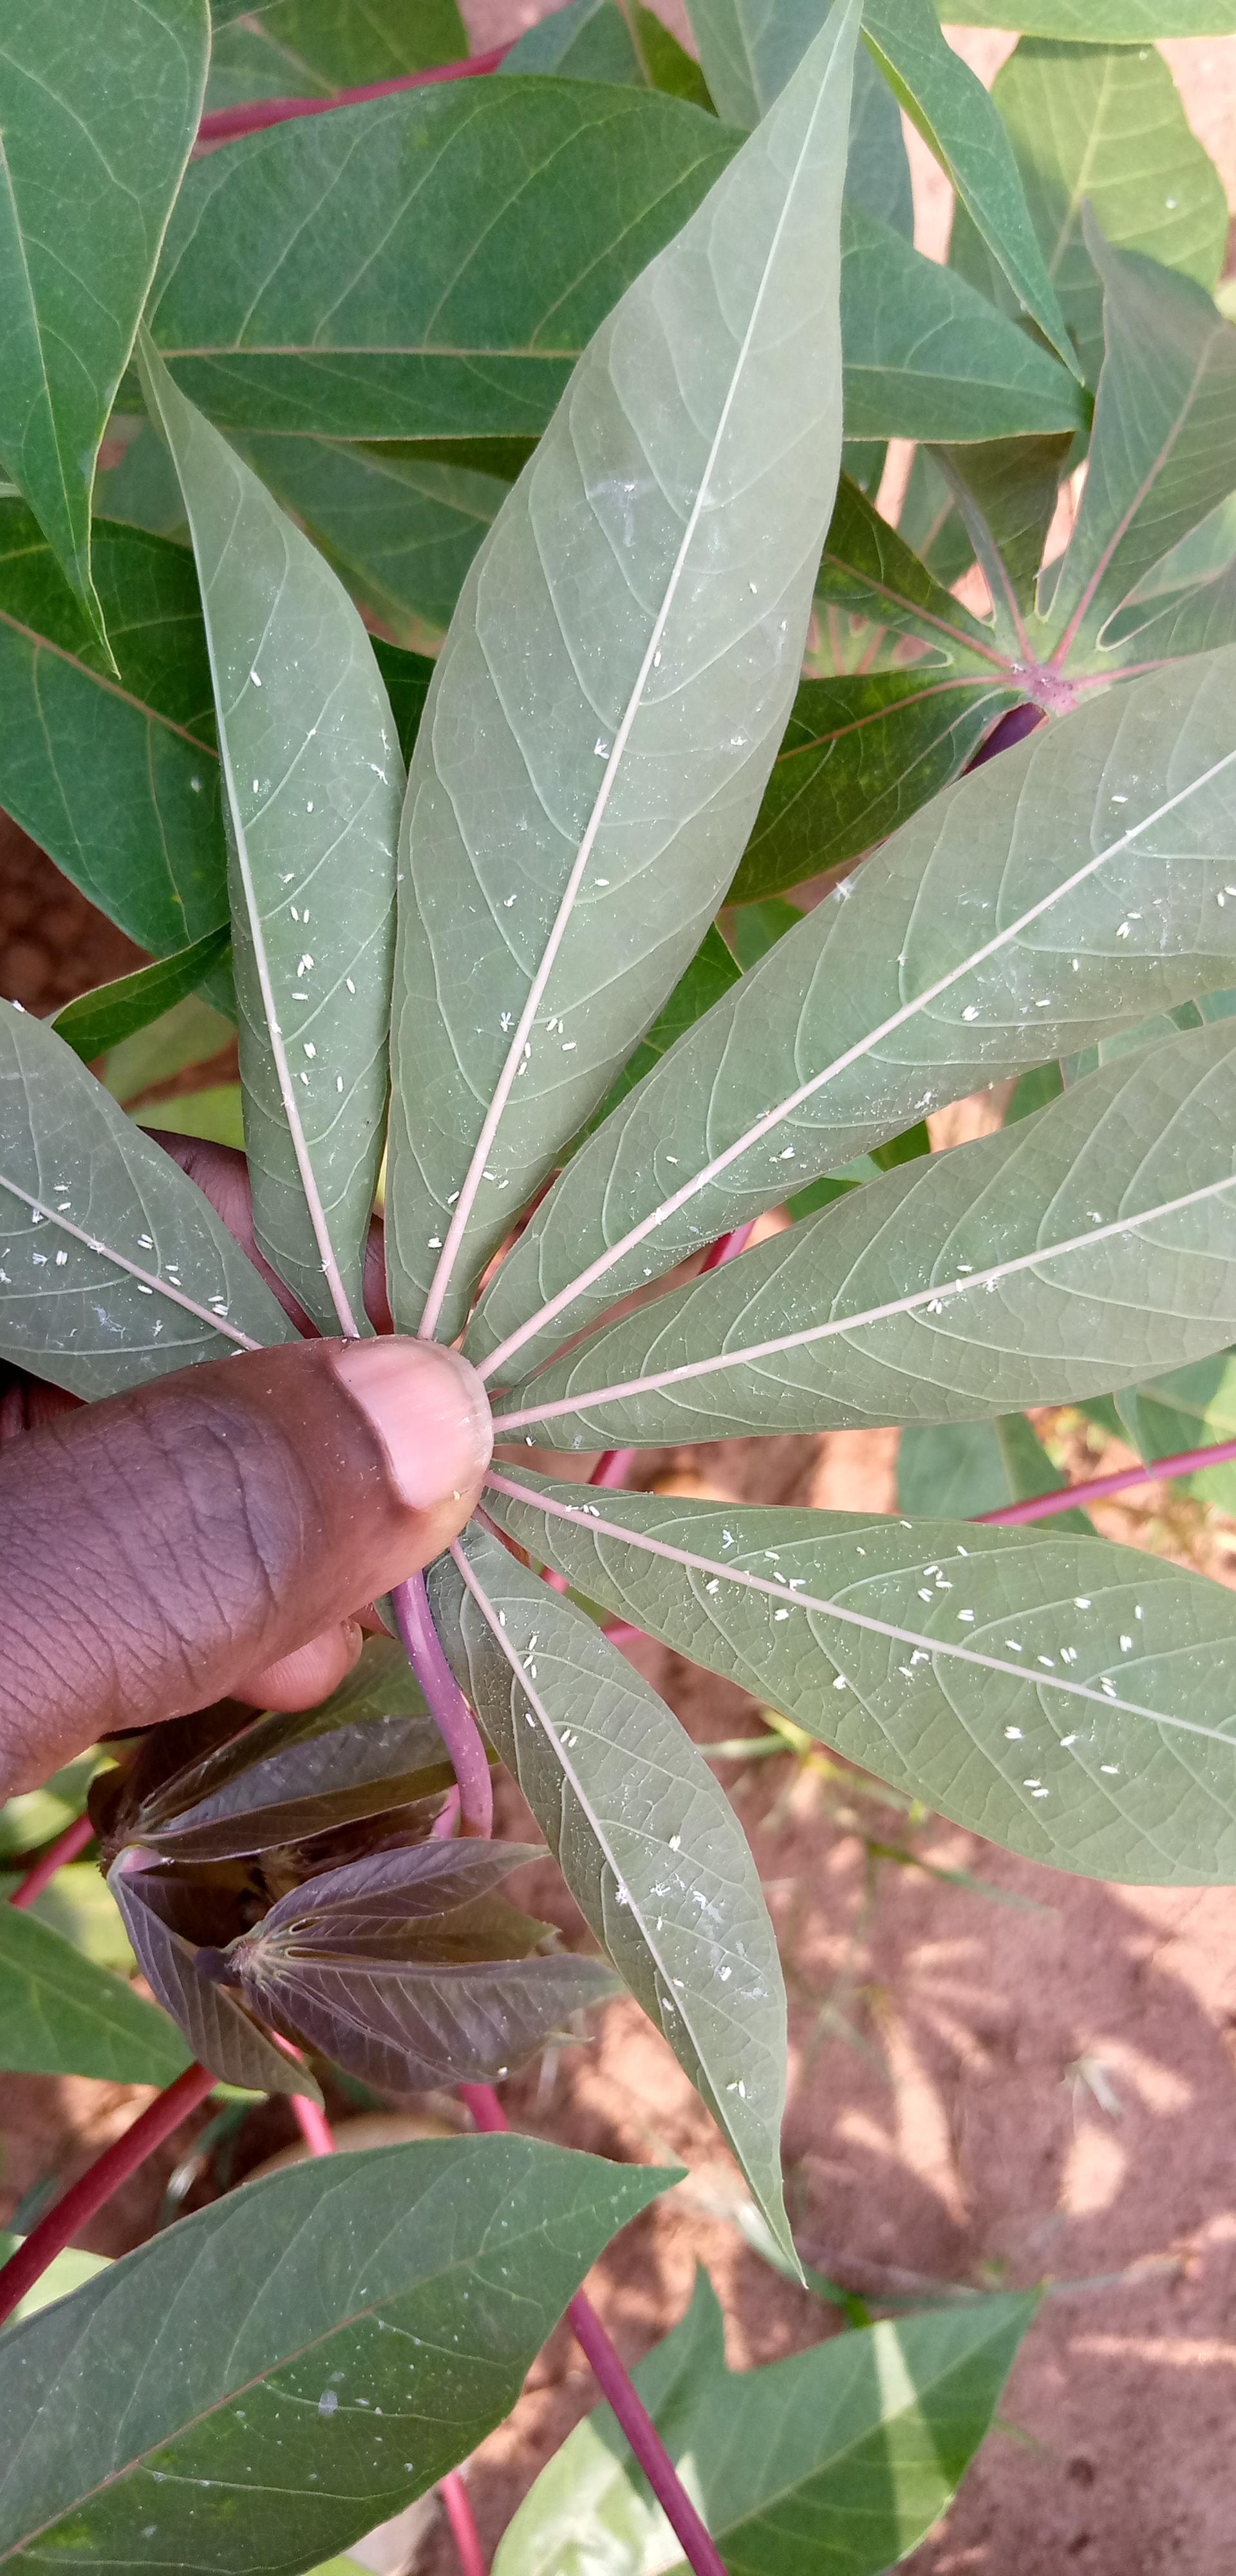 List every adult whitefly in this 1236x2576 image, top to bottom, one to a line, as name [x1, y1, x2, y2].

whitefly [747, 580, 759, 598]
whitefly [654, 647, 662, 669]
whitefly [248, 669, 263, 688]
whitefly [729, 734, 749, 750]
whitefly [594, 734, 612, 761]
whitefly [252, 777, 261, 795]
whitefly [1108, 794, 1130, 806]
whitefly [305, 802, 314, 814]
whitefly [281, 871, 295, 886]
whitefly [592, 875, 611, 889]
whitefly [1222, 885, 1236, 897]
whitefly [1215, 891, 1224, 909]
whitefly [502, 893, 520, 909]
whitefly [288, 904, 300, 923]
whitefly [301, 909, 312, 927]
whitefly [1125, 911, 1143, 922]
whitefly [1115, 920, 1131, 942]
whitefly [299, 951, 317, 972]
whitefly [1070, 956, 1082, 975]
whitefly [296, 961, 305, 981]
whitefly [345, 977, 357, 999]
whitefly [290, 990, 314, 1003]
whitefly [1032, 998, 1052, 1009]
whitefly [959, 1005, 983, 1023]
whitefly [498, 1010, 516, 1034]
whitefly [559, 1040, 581, 1052]
whitefly [302, 1041, 318, 1061]
whitefly [524, 1041, 532, 1061]
whitefly [518, 1060, 529, 1077]
whitefly [297, 1071, 311, 1088]
whitefly [335, 1074, 346, 1097]
whitefly [778, 1146, 801, 1163]
whitefly [664, 1155, 683, 1167]
whitefly [480, 1170, 497, 1182]
whitefly [496, 1177, 512, 1189]
whitefly [51, 1182, 70, 1193]
whitefly [446, 1189, 460, 1205]
whitefly [55, 1200, 75, 1213]
whitefly [30, 1208, 46, 1229]
whitefly [1085, 1209, 1103, 1226]
whitefly [139, 1233, 157, 1245]
whitefly [426, 1236, 442, 1250]
whitefly [136, 1239, 152, 1252]
whitefly [54, 1249, 62, 1271]
whitefly [61, 1250, 71, 1266]
whitefly [30, 1252, 50, 1267]
whitefly [164, 1262, 182, 1274]
whitefly [955, 1264, 975, 1275]
whitefly [167, 1275, 183, 1288]
whitefly [953, 1276, 964, 1298]
whitefly [136, 1283, 154, 1296]
whitefly [207, 1293, 226, 1302]
whitefly [926, 1298, 937, 1316]
whitefly [935, 1300, 946, 1317]
whitefly [211, 1303, 230, 1316]
whitefly [151, 1318, 165, 1340]
whitefly [523, 1434, 536, 1448]
whitefly [588, 1502, 602, 1520]
whitefly [898, 1518, 915, 1531]
whitefly [720, 1527, 737, 1550]
whitefly [955, 1542, 973, 1558]
whitefly [854, 1545, 868, 1558]
whitefly [763, 1548, 780, 1562]
whitefly [922, 1563, 940, 1577]
whitefly [786, 1577, 808, 1592]
whitefly [705, 1577, 722, 1596]
whitefly [934, 1580, 956, 1589]
whitefly [1071, 1595, 1094, 1613]
whitefly [1134, 1603, 1143, 1624]
whitefly [772, 1607, 791, 1624]
whitefly [957, 1607, 979, 1618]
whitefly [498, 1609, 508, 1630]
whitefly [954, 1613, 975, 1627]
whitefly [526, 1633, 540, 1652]
whitefly [1003, 1638, 1023, 1654]
whitefly [1067, 1643, 1080, 1663]
whitefly [1058, 1646, 1071, 1665]
whitefly [907, 1649, 934, 1665]
whitefly [1035, 1653, 1055, 1670]
whitefly [529, 1663, 541, 1683]
whitefly [898, 1664, 913, 1681]
whitefly [831, 1674, 852, 1691]
whitefly [1098, 1674, 1116, 1687]
whitefly [1098, 1683, 1118, 1700]
whitefly [524, 1710, 537, 1730]
whitefly [1002, 1723, 1026, 1735]
whitefly [557, 1728, 570, 1745]
whitefly [1003, 1731, 1024, 1741]
whitefly [1057, 1733, 1081, 1748]
whitefly [567, 1734, 581, 1750]
whitefly [1099, 1763, 1119, 1776]
whitefly [1022, 1777, 1042, 1789]
whitefly [1030, 1787, 1051, 1800]
whitefly [668, 1833, 682, 1853]
whitefly [689, 1888, 710, 1916]
whitefly [654, 1914, 666, 1935]
whitefly [720, 1965, 733, 1984]
whitefly [669, 1978, 688, 1991]
whitefly [660, 1995, 677, 2013]
whitefly [737, 2078, 750, 2099]
whitefly [724, 2079, 741, 2095]